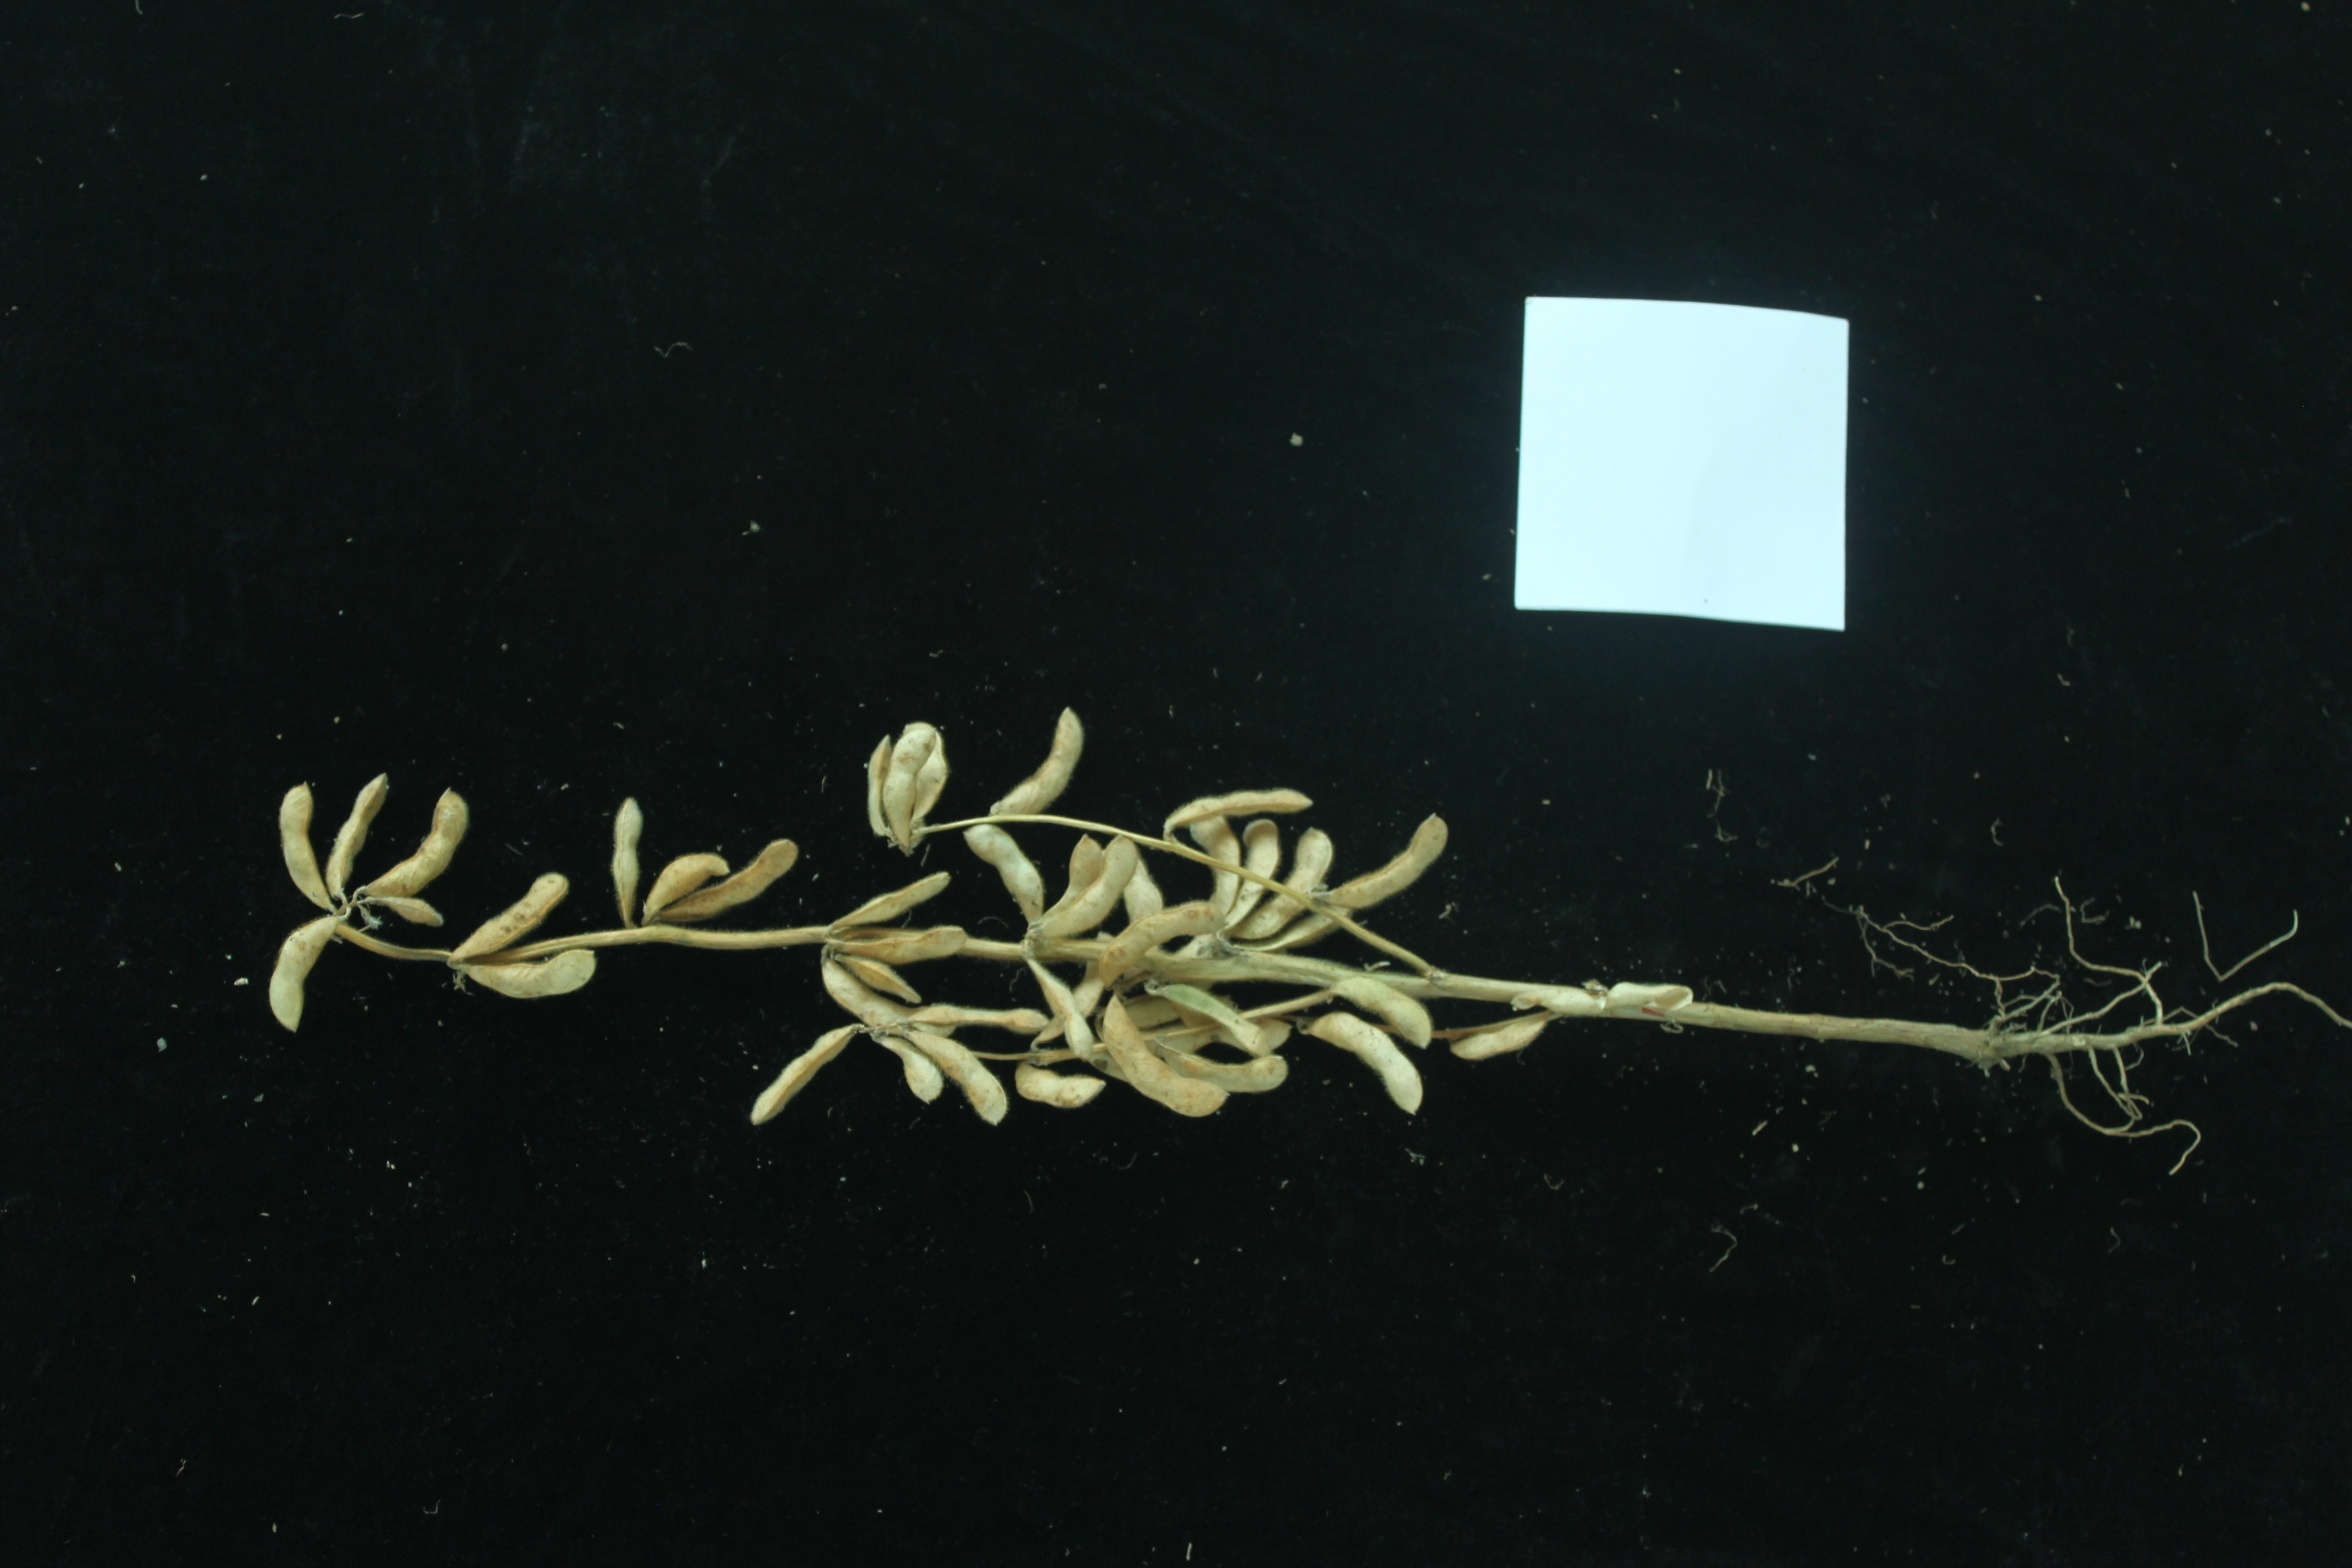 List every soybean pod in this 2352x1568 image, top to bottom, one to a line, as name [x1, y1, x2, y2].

soybean pod [990, 708, 1082, 819]
soybean pod [883, 724, 936, 847]
soybean pod [907, 730, 948, 835]
soybean pod [866, 736, 894, 836]
soybean pod [324, 773, 389, 899]
soybean pod [278, 786, 330, 912]
soybean pod [1161, 789, 1313, 833]
soybean pod [360, 791, 467, 896]
soybean pod [611, 800, 641, 920]
soybean pod [1190, 814, 1239, 930]
soybean pod [1308, 816, 1446, 909]
soybean pod [1217, 819, 1279, 931]
soybean pod [967, 827, 1043, 925]
soybean pod [1230, 827, 1332, 937]
soybean pod [1025, 835, 1104, 938]
soybean pod [1033, 836, 1138, 937]
soybean pod [655, 840, 796, 922]
soybean pod [644, 853, 730, 917]
soybean pod [1122, 854, 1163, 929]
soybean pod [446, 870, 567, 961]
soybean pod [841, 873, 950, 926]
soybean pod [358, 895, 444, 928]
soybean pod [1102, 900, 1221, 988]
soybean pod [1236, 904, 1355, 950]
soybean pod [268, 916, 337, 1033]
soybean pod [831, 927, 964, 961]
soybean pod [451, 949, 596, 998]
soybean pod [833, 955, 920, 1002]
soybean pod [1026, 955, 1095, 1061]
soybean pod [823, 962, 967, 1038]
soybean pod [1030, 962, 1105, 1052]
soybean pod [1330, 980, 1434, 1052]
soybean pod [1157, 986, 1265, 1056]
soybean pod [1121, 995, 1210, 1030]
soybean pod [1103, 996, 1231, 1116]
soybean pod [898, 1003, 1048, 1035]
soybean pod [1303, 1013, 1422, 1112]
soybean pod [1449, 1017, 1549, 1061]
soybean pod [1159, 1019, 1291, 1058]
soybean pod [751, 1024, 864, 1122]
soybean pod [865, 1030, 1006, 1126]
soybean pod [871, 1035, 942, 1104]
soybean pod [1142, 1037, 1288, 1094]
soybean pod [1016, 1061, 1103, 1109]